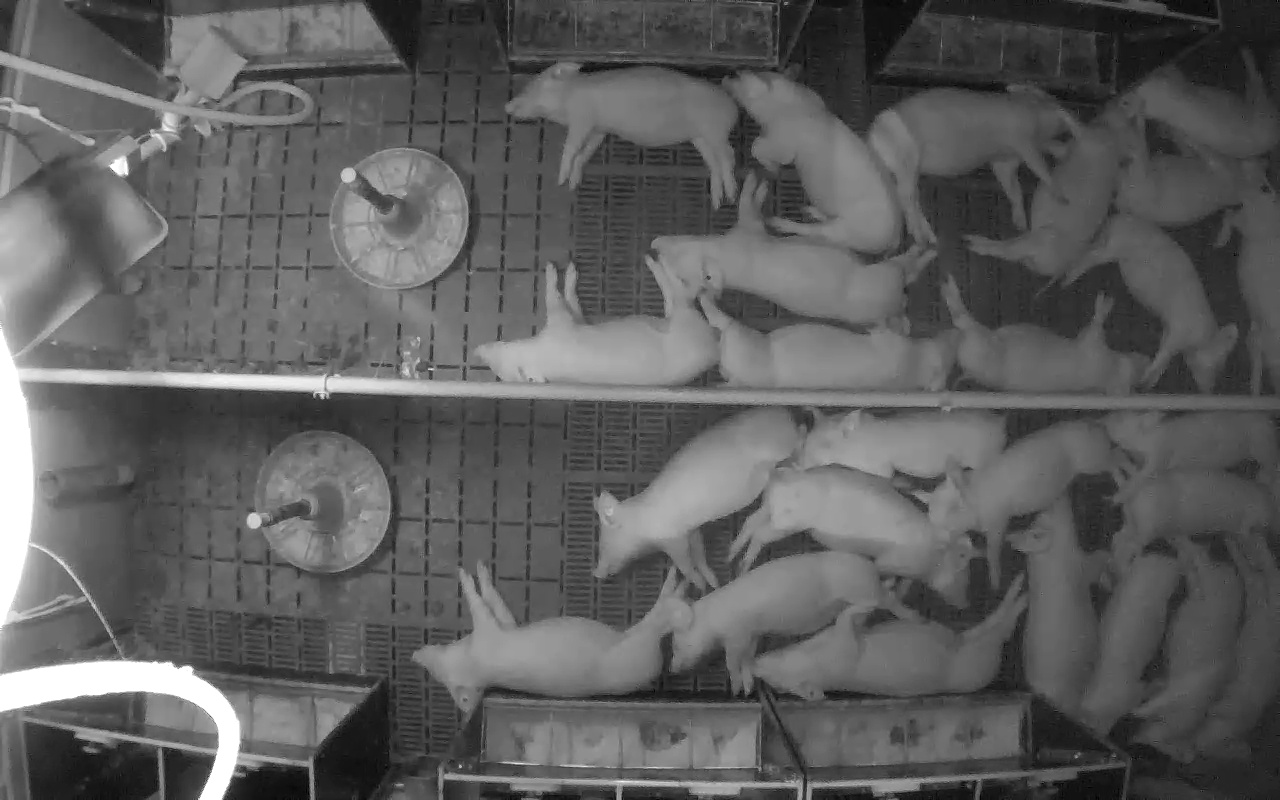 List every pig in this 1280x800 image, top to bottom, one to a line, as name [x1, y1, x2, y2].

pig [1125, 51, 1278, 157]
pig [507, 61, 745, 209]
pig [720, 62, 906, 261]
pig [866, 81, 1082, 253]
pig [962, 92, 1148, 298]
pig [1117, 100, 1270, 228]
pig [649, 169, 941, 326]
pig [1213, 194, 1278, 396]
pig [1063, 212, 1237, 394]
pig [472, 256, 720, 385]
pig [942, 275, 1153, 396]
pig [698, 292, 963, 390]
pig [593, 406, 807, 596]
pig [790, 406, 1007, 481]
pig [1098, 409, 1277, 506]
pig [910, 419, 1138, 592]
pig [1100, 464, 1279, 594]
pig [724, 466, 974, 610]
pig [1005, 493, 1112, 723]
pig [1166, 535, 1279, 778]
pig [1127, 537, 1246, 765]
pig [665, 551, 920, 698]
pig [1074, 553, 1186, 740]
pig [409, 560, 690, 713]
pig [749, 571, 1030, 704]